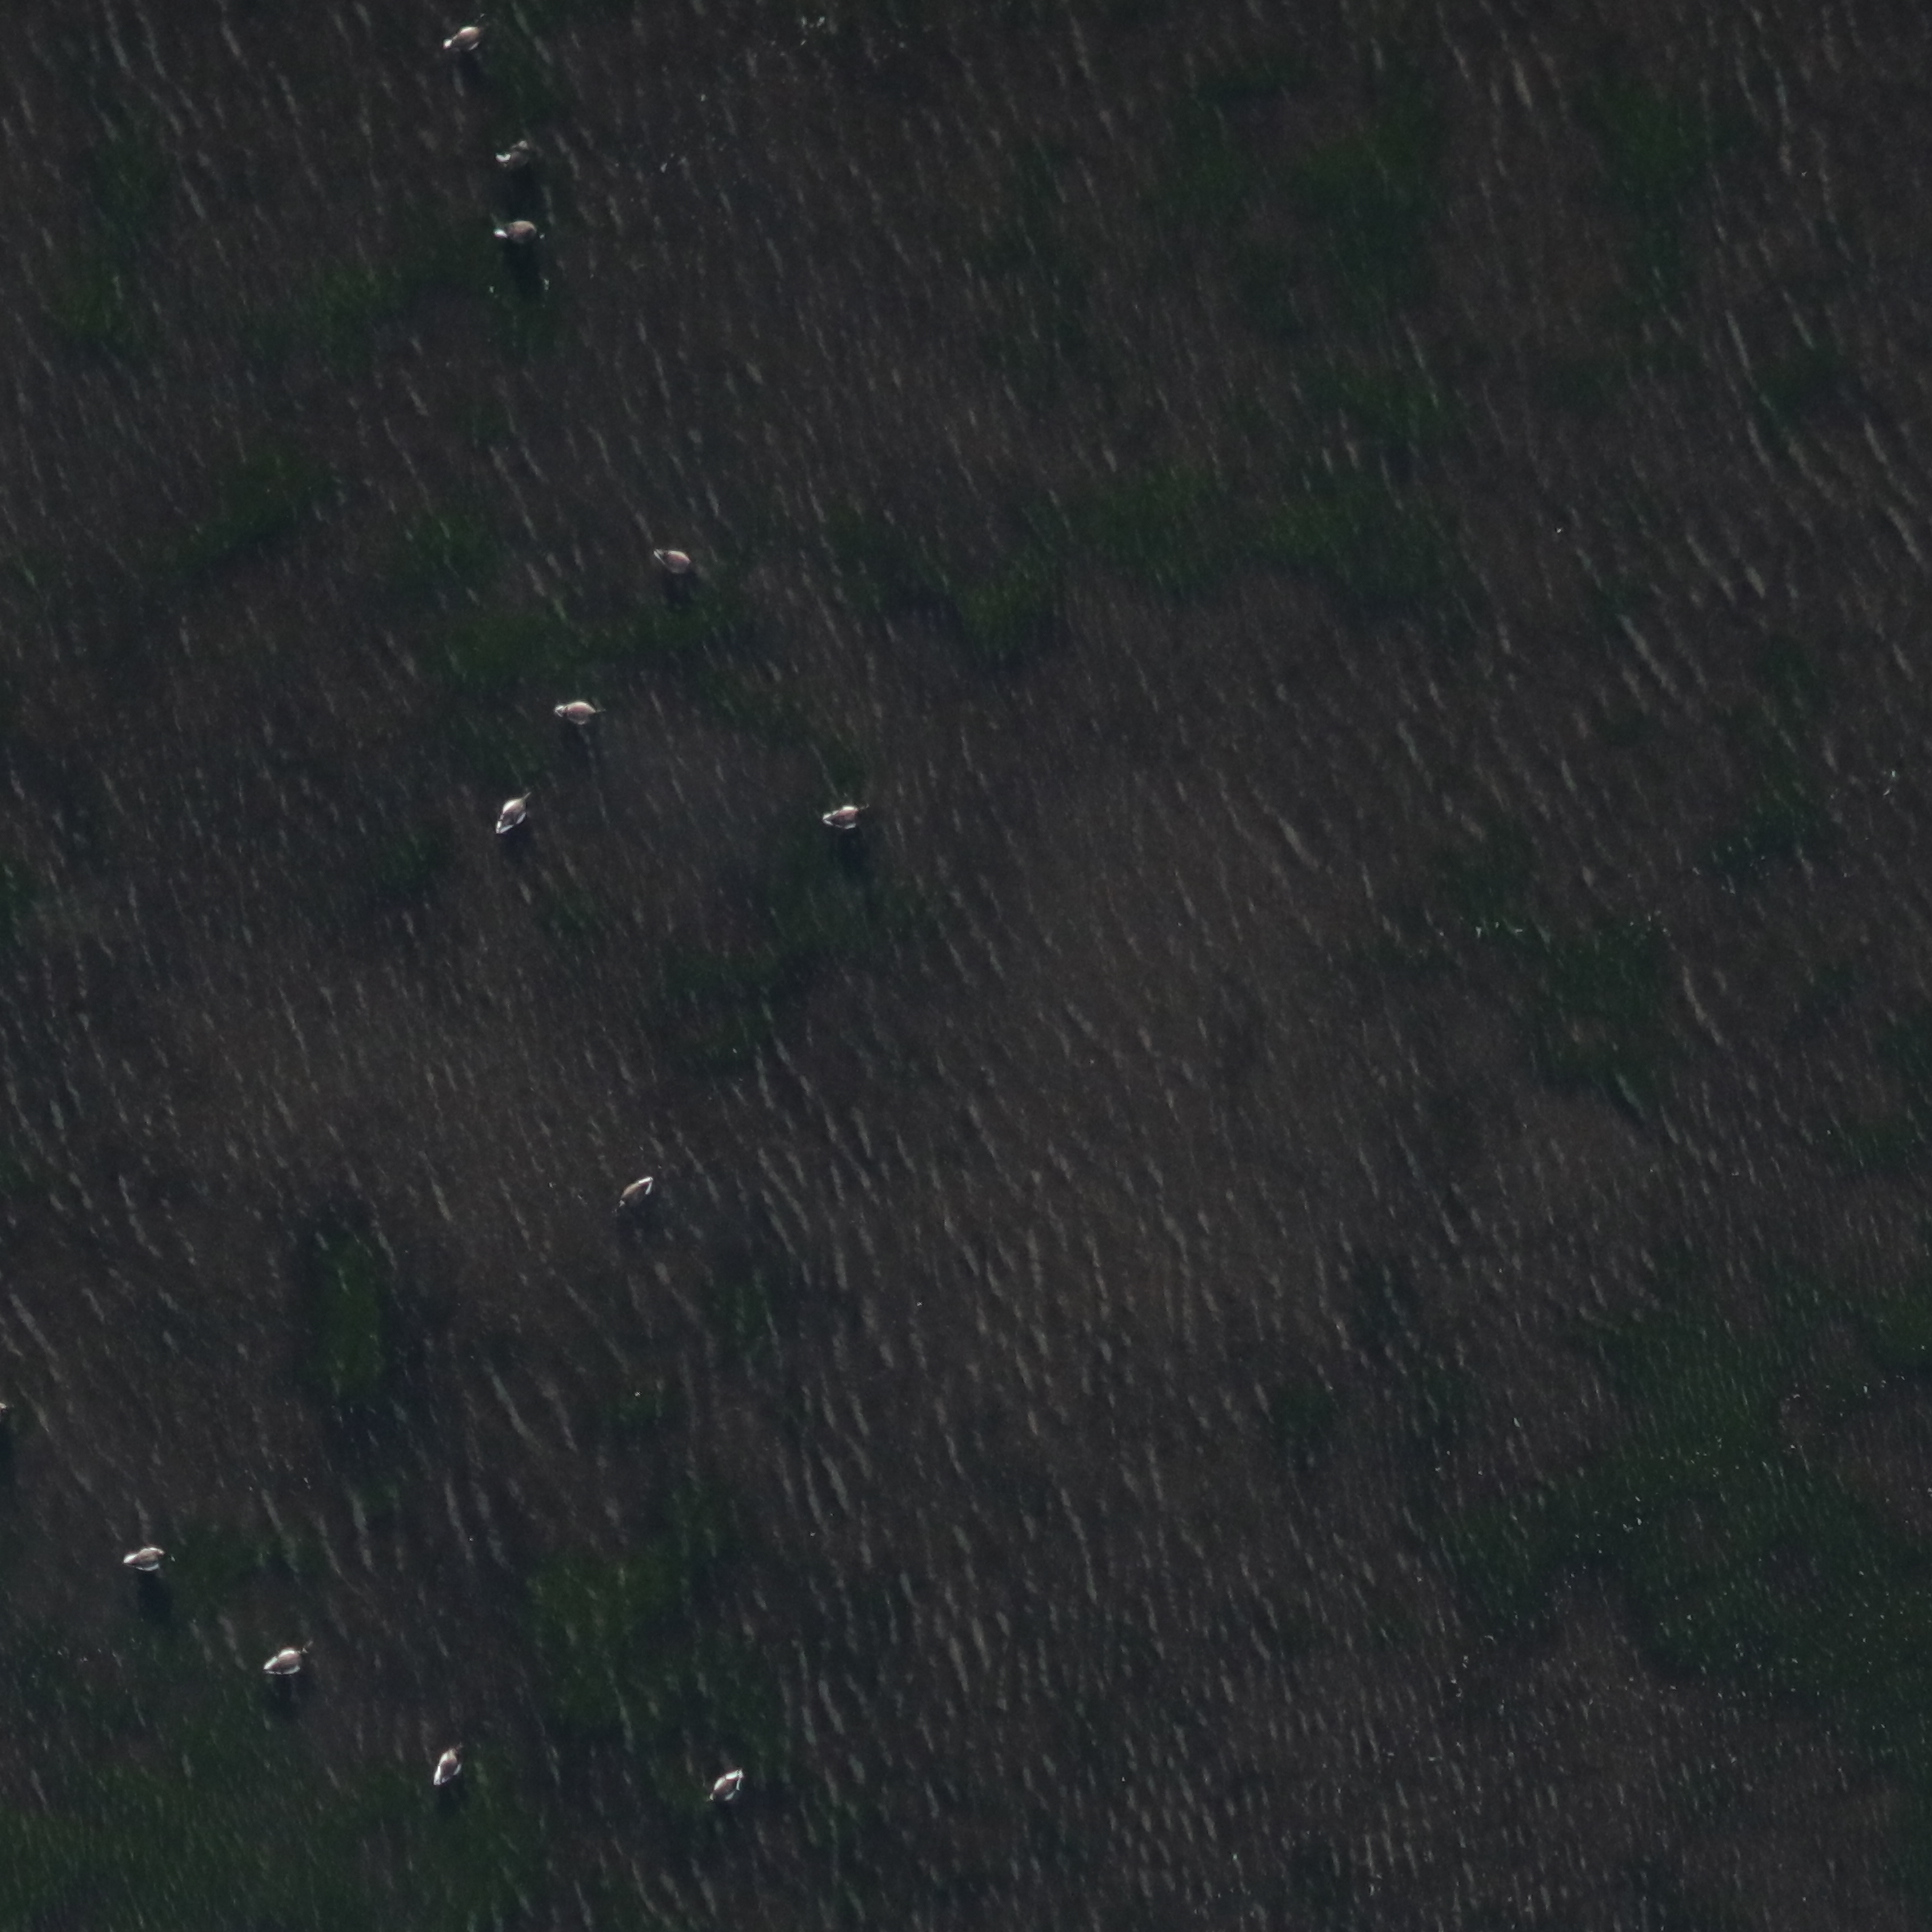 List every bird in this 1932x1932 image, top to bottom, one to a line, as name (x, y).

brant (465, 40)
brant (515, 162)
brant (520, 232)
brant (675, 562)
brant (578, 714)
brant (514, 814)
brant (844, 817)
brant (635, 1191)
brant (147, 1557)
brant (289, 1660)
brant (448, 1768)
brant (726, 1787)